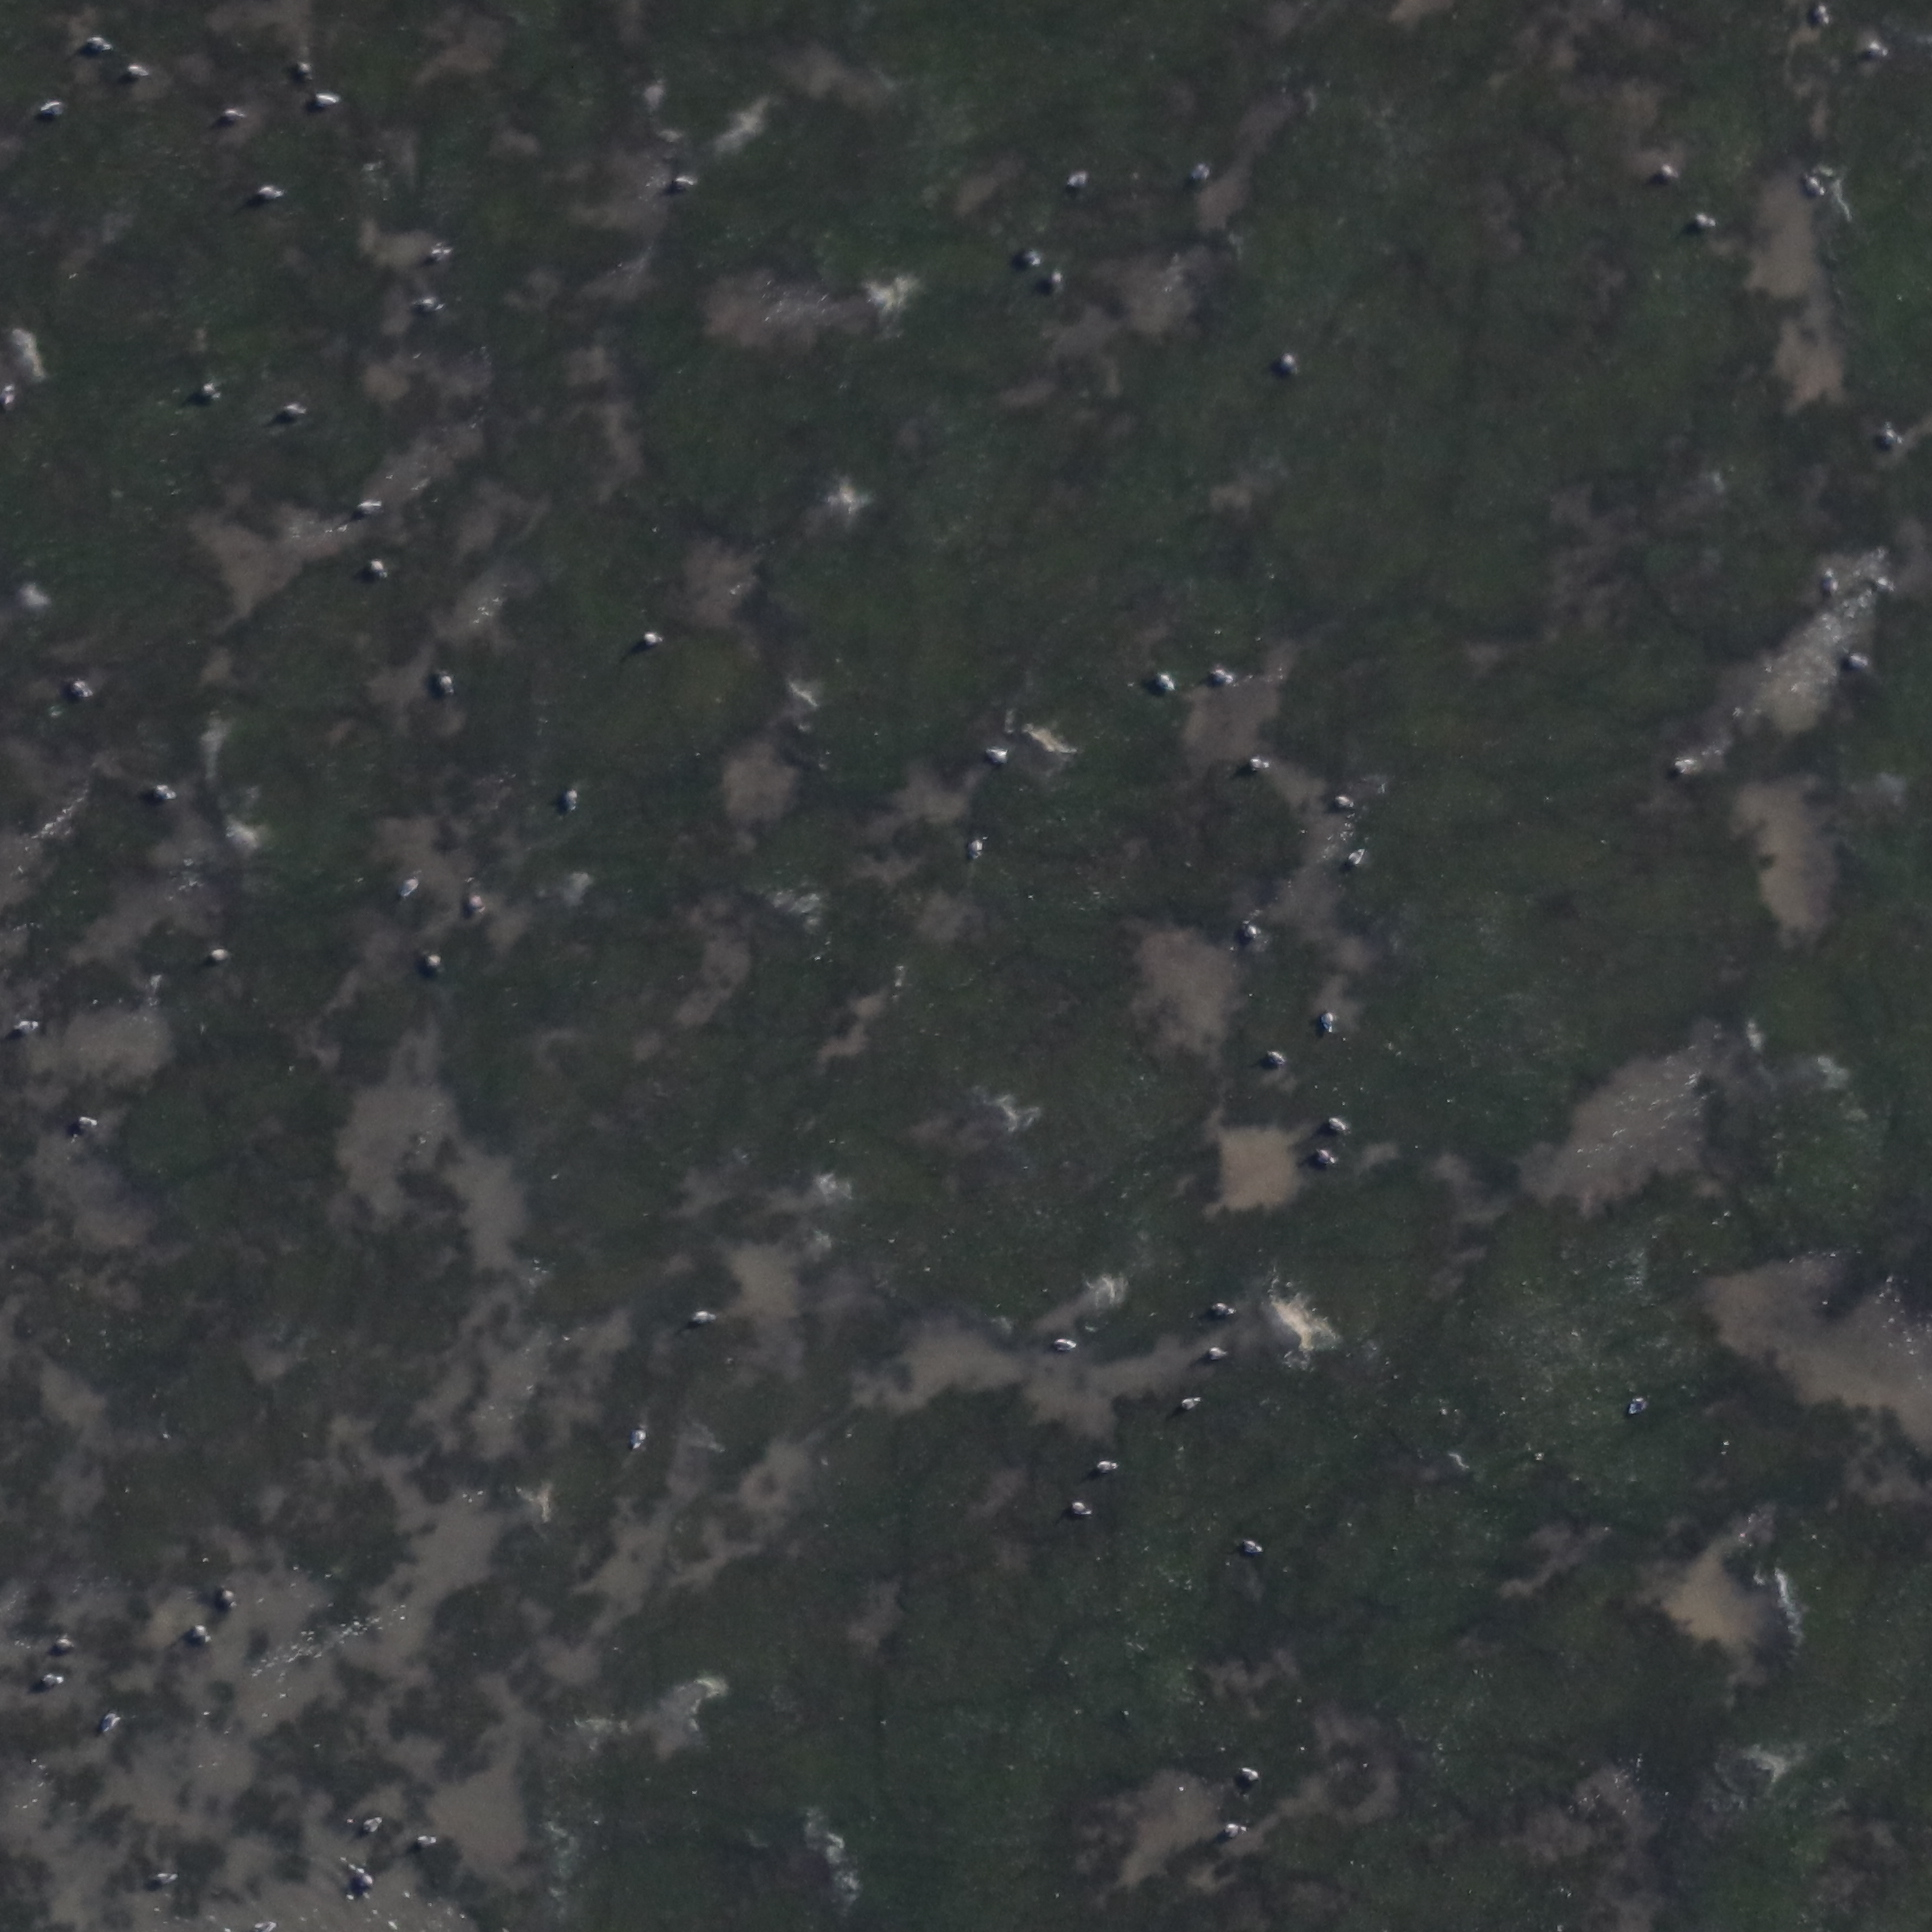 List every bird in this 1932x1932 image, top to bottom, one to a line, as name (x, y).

brant (1821, 12)
brant (101, 46)
brant (1875, 50)
brant (305, 69)
brant (137, 71)
brant (328, 100)
brant (54, 105)
brant (233, 115)
brant (1200, 171)
brant (1668, 172)
brant (1078, 180)
brant (682, 181)
brant (1812, 185)
brant (269, 192)
brant (1704, 222)
brant (439, 253)
brant (1030, 257)
brant (1058, 279)
brant (426, 304)
brant (1288, 363)
brant (211, 390)
brant (7, 398)
brant (296, 410)
brant (1890, 438)
brant (368, 507)
brant (377, 568)
brant (1830, 584)
brant (1881, 585)
brant (653, 639)
brant (1856, 663)
brant (1222, 676)
brant (1165, 682)
brant (446, 683)
brant (80, 687)
brant (996, 756)
brant (1682, 764)
brant (1257, 765)
brant (164, 792)
brant (571, 798)
brant (1343, 802)
brant (976, 847)
brant (1355, 858)
brant (408, 888)
brant (475, 903)
brant (1251, 931)
brant (220, 957)
brant (431, 962)
brant (1328, 1020)
brant (26, 1028)
brant (1276, 1058)
brant (88, 1123)
brant (1336, 1123)
brant (1324, 1157)
brant (1222, 1310)
brant (703, 1318)
brant (1063, 1345)
brant (1215, 1354)
brant (1188, 1405)
brant (1638, 1405)
brant (637, 1439)
brant (1106, 1466)
brant (1080, 1508)
brant (1251, 1547)
brant (226, 1597)
brant (200, 1634)
brant (65, 1645)
brant (49, 1681)
brant (110, 1722)
brant (1251, 1775)
brant (372, 1825)
brant (1233, 1830)
brant (425, 1840)
brant (365, 1878)
brant (164, 1879)
brant (263, 1928)